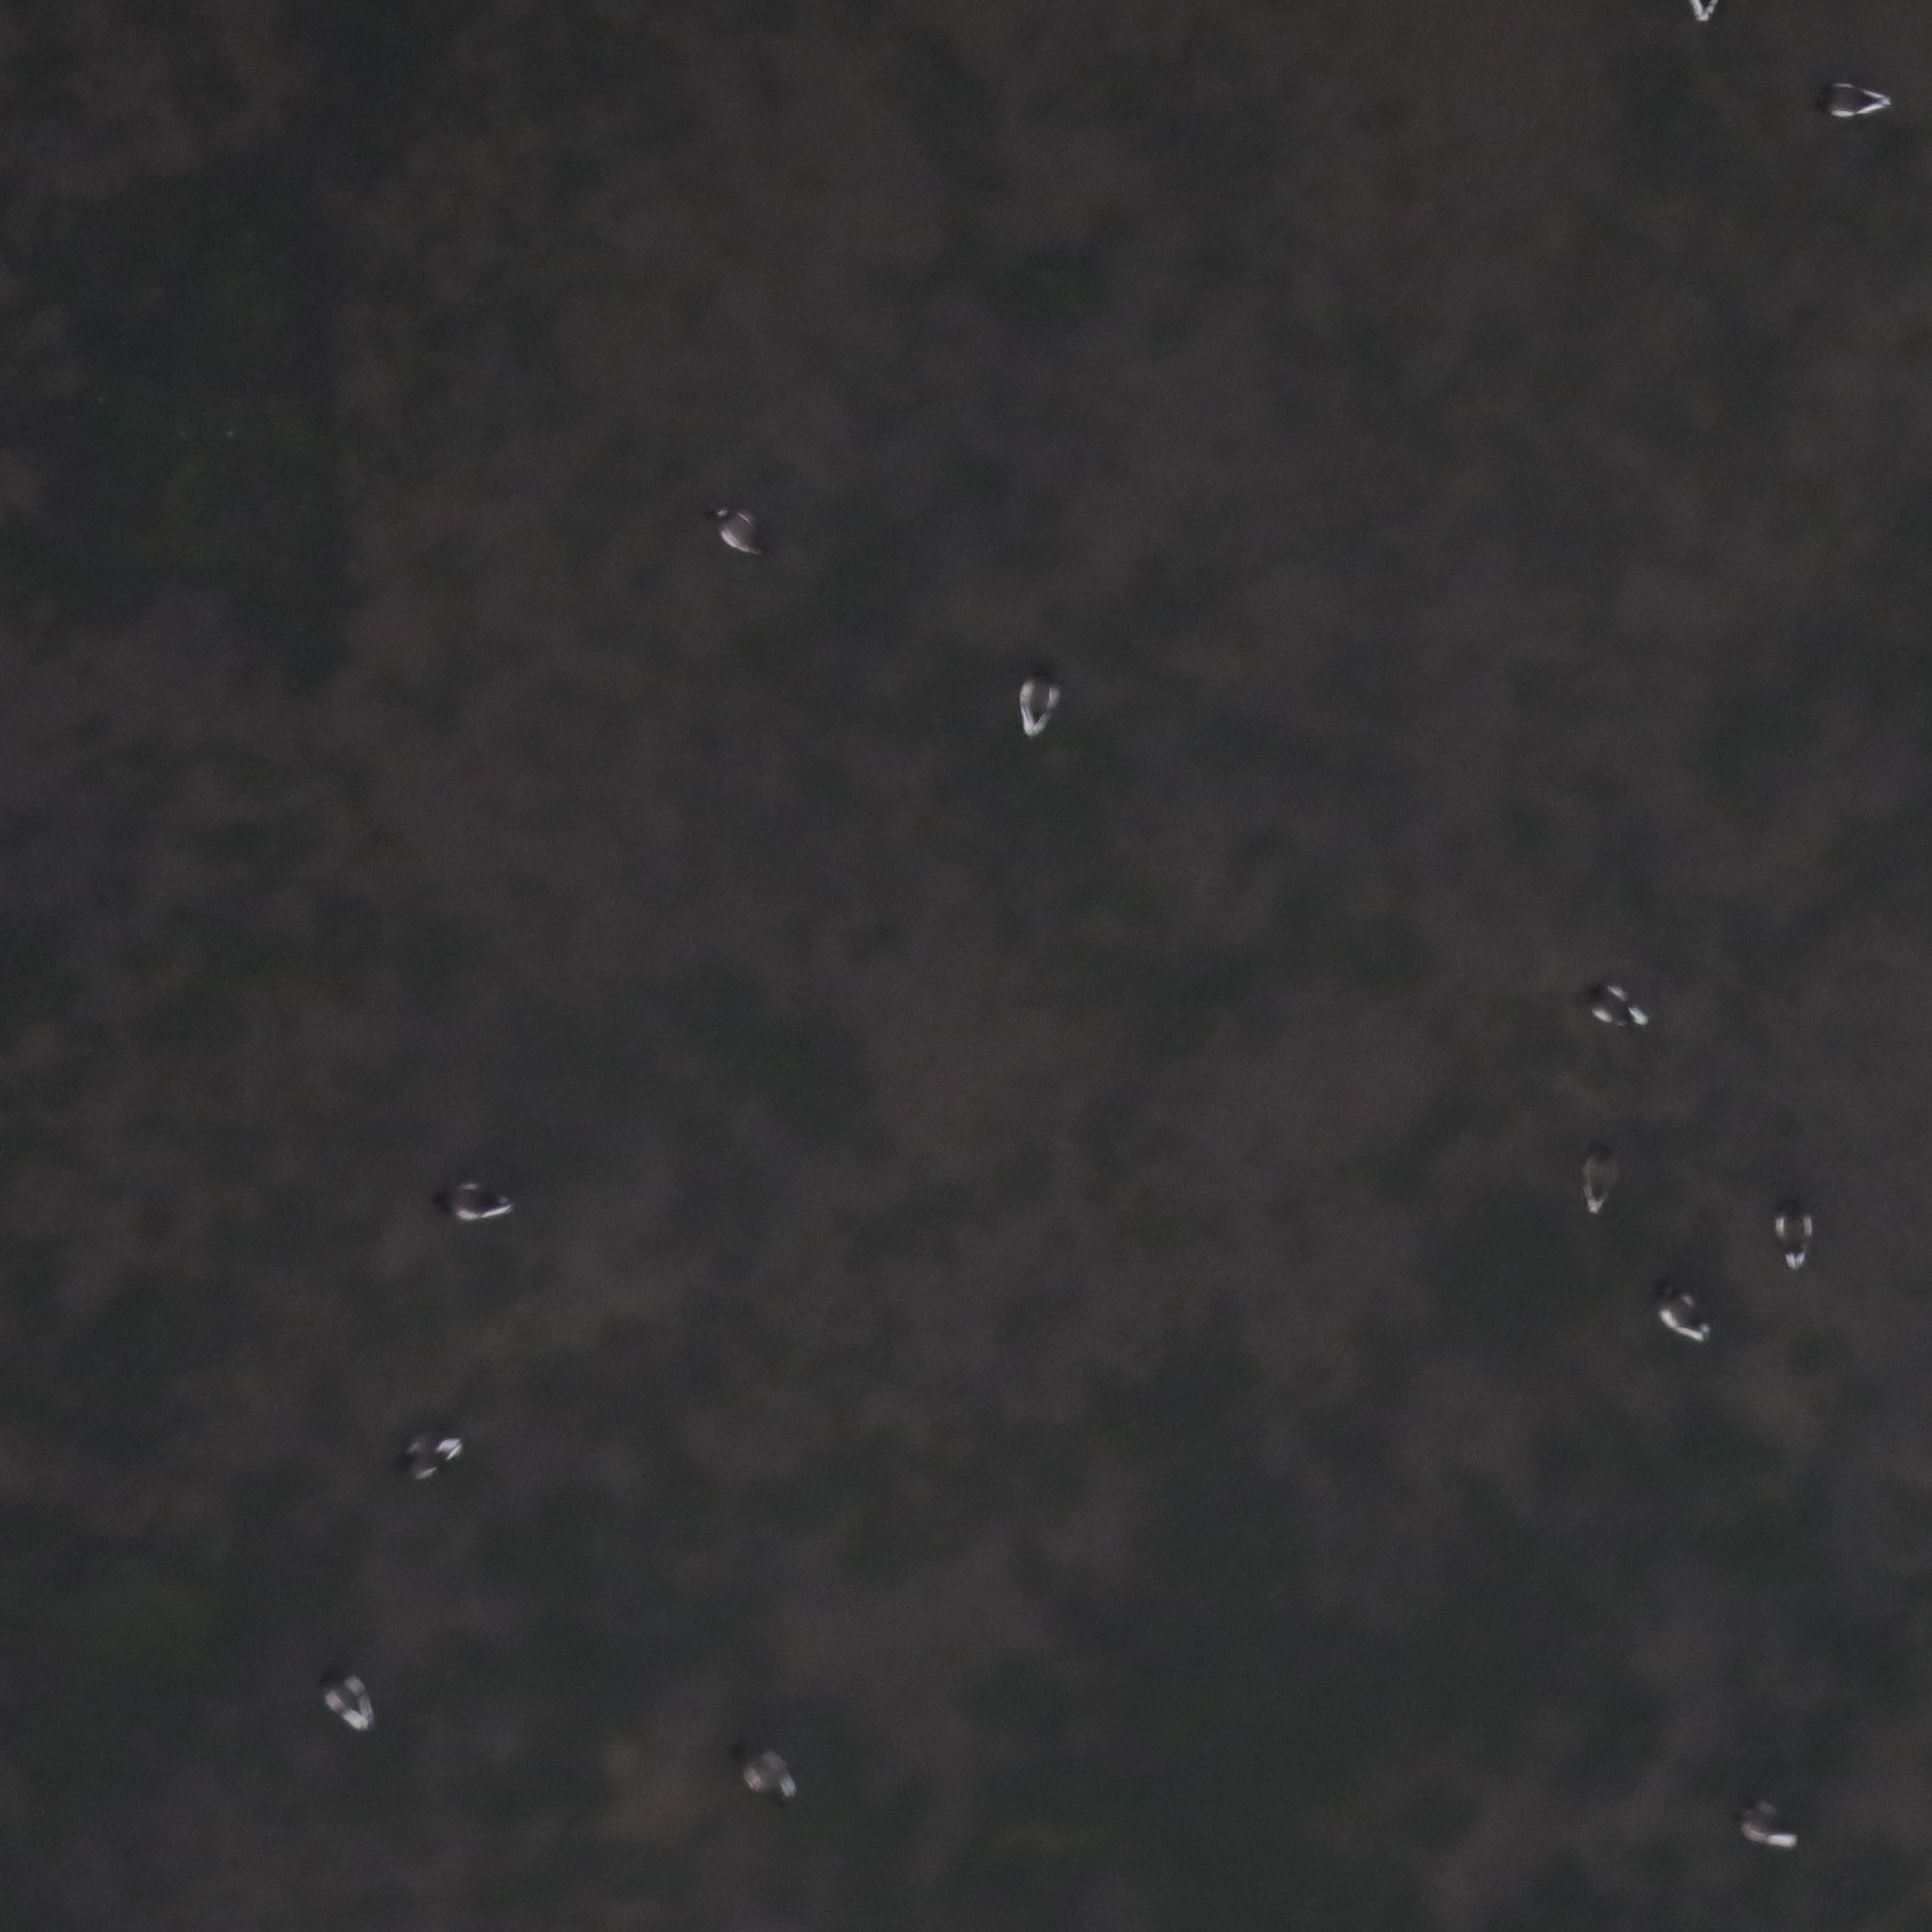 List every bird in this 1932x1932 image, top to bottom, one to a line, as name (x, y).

brant (1849, 101)
brant (740, 531)
brant (1039, 701)
brant (1615, 1007)
brant (1595, 1180)
brant (473, 1200)
brant (1795, 1234)
brant (1683, 1314)
brant (430, 1461)
brant (347, 1702)
brant (771, 1776)
brant (1765, 1821)